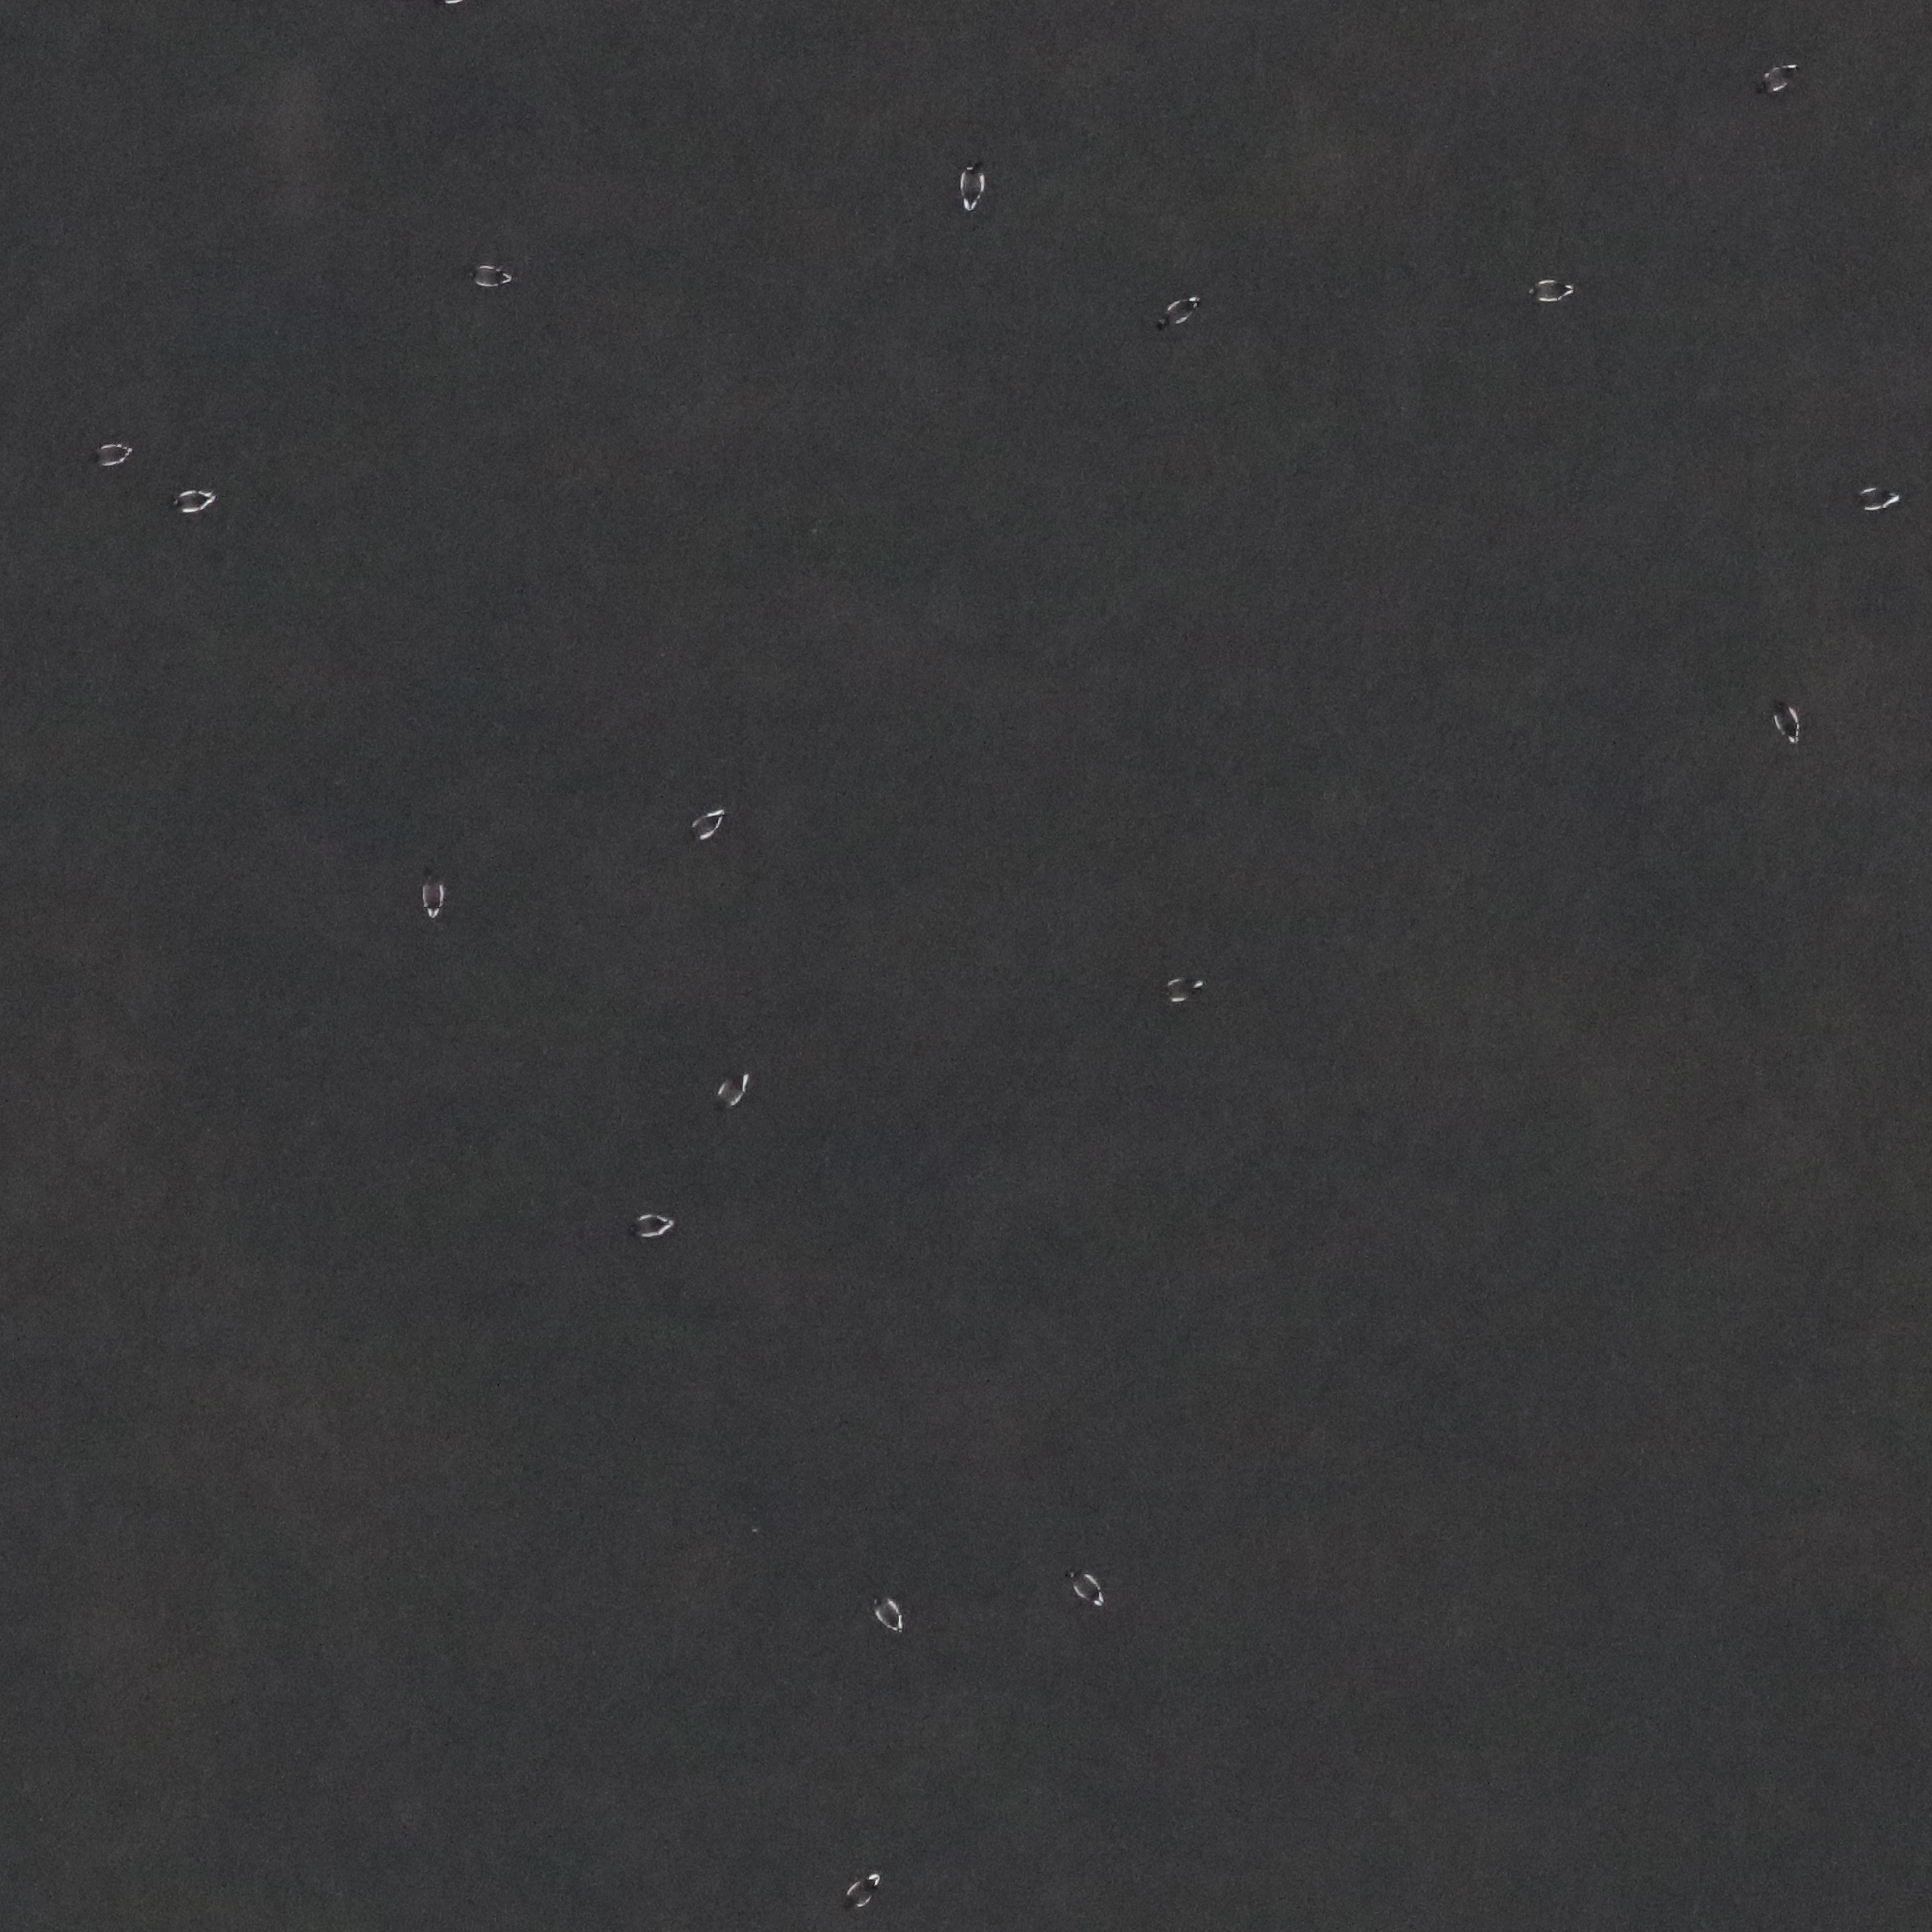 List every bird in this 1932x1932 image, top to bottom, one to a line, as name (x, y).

brant (1777, 78)
brant (972, 187)
brant (490, 277)
brant (1550, 290)
brant (1178, 312)
brant (111, 454)
brant (1878, 499)
brant (192, 502)
brant (1787, 723)
brant (706, 826)
brant (434, 895)
brant (1184, 987)
brant (732, 1090)
brant (650, 1225)
brant (1086, 1587)
brant (889, 1614)
brant (861, 1892)